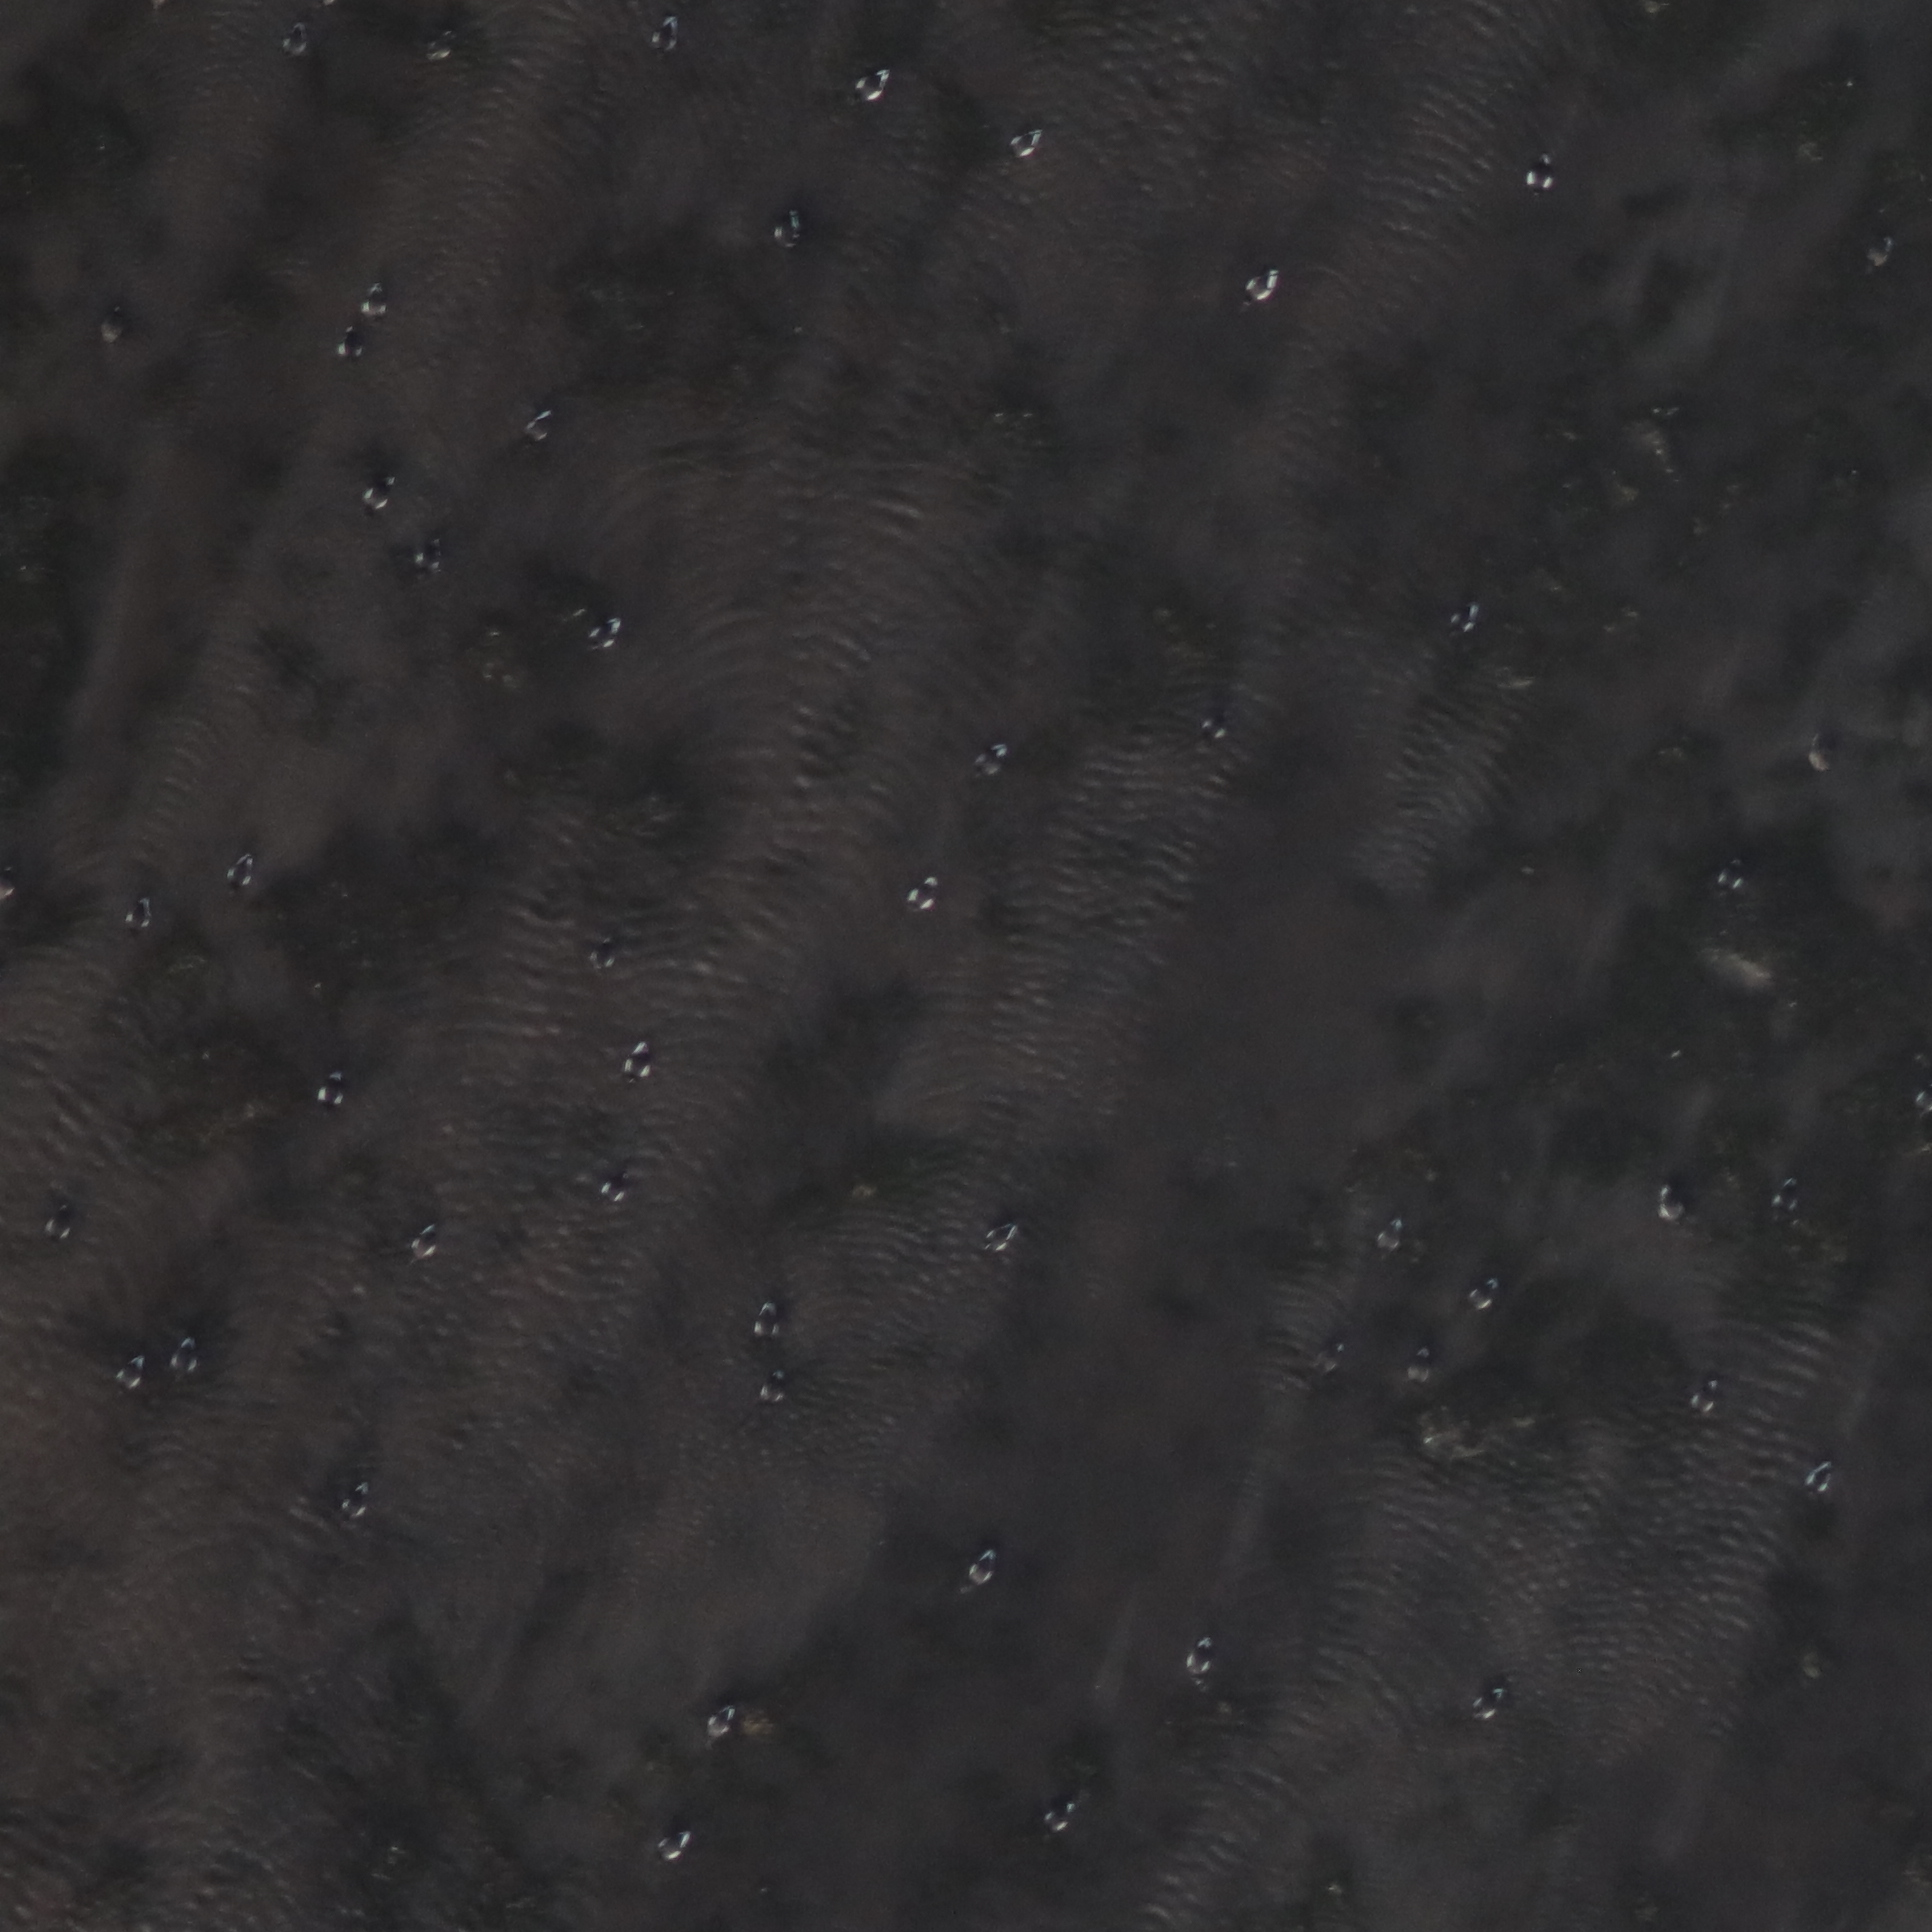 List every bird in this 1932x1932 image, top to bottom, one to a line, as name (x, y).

brant (667, 35)
brant (288, 43)
brant (446, 47)
brant (871, 86)
brant (1025, 141)
brant (1540, 164)
brant (785, 233)
brant (1877, 243)
brant (1259, 286)
brant (371, 306)
brant (107, 331)
brant (343, 347)
brant (537, 429)
brant (378, 495)
brant (429, 560)
brant (1466, 625)
brant (605, 636)
brant (1214, 731)
brant (1827, 753)
brant (988, 764)
brant (242, 873)
brant (1730, 885)
brant (924, 895)
brant (138, 917)
brant (604, 955)
brant (637, 1064)
brant (332, 1093)
brant (1931, 1094)
brant (619, 1191)
brant (1789, 1202)
brant (1674, 1206)
brant (56, 1224)
brant (1395, 1238)
brant (1001, 1239)
brant (420, 1247)
brant (1488, 1303)
brant (769, 1323)
brant (1329, 1353)
brant (1415, 1354)
brant (185, 1358)
brant (131, 1373)
brant (769, 1386)
brant (1710, 1393)
brant (1818, 1472)
brant (356, 1504)
brant (981, 1570)
brant (1197, 1661)
brant (1489, 1703)
brant (720, 1724)
brant (1059, 1819)
brant (677, 1847)